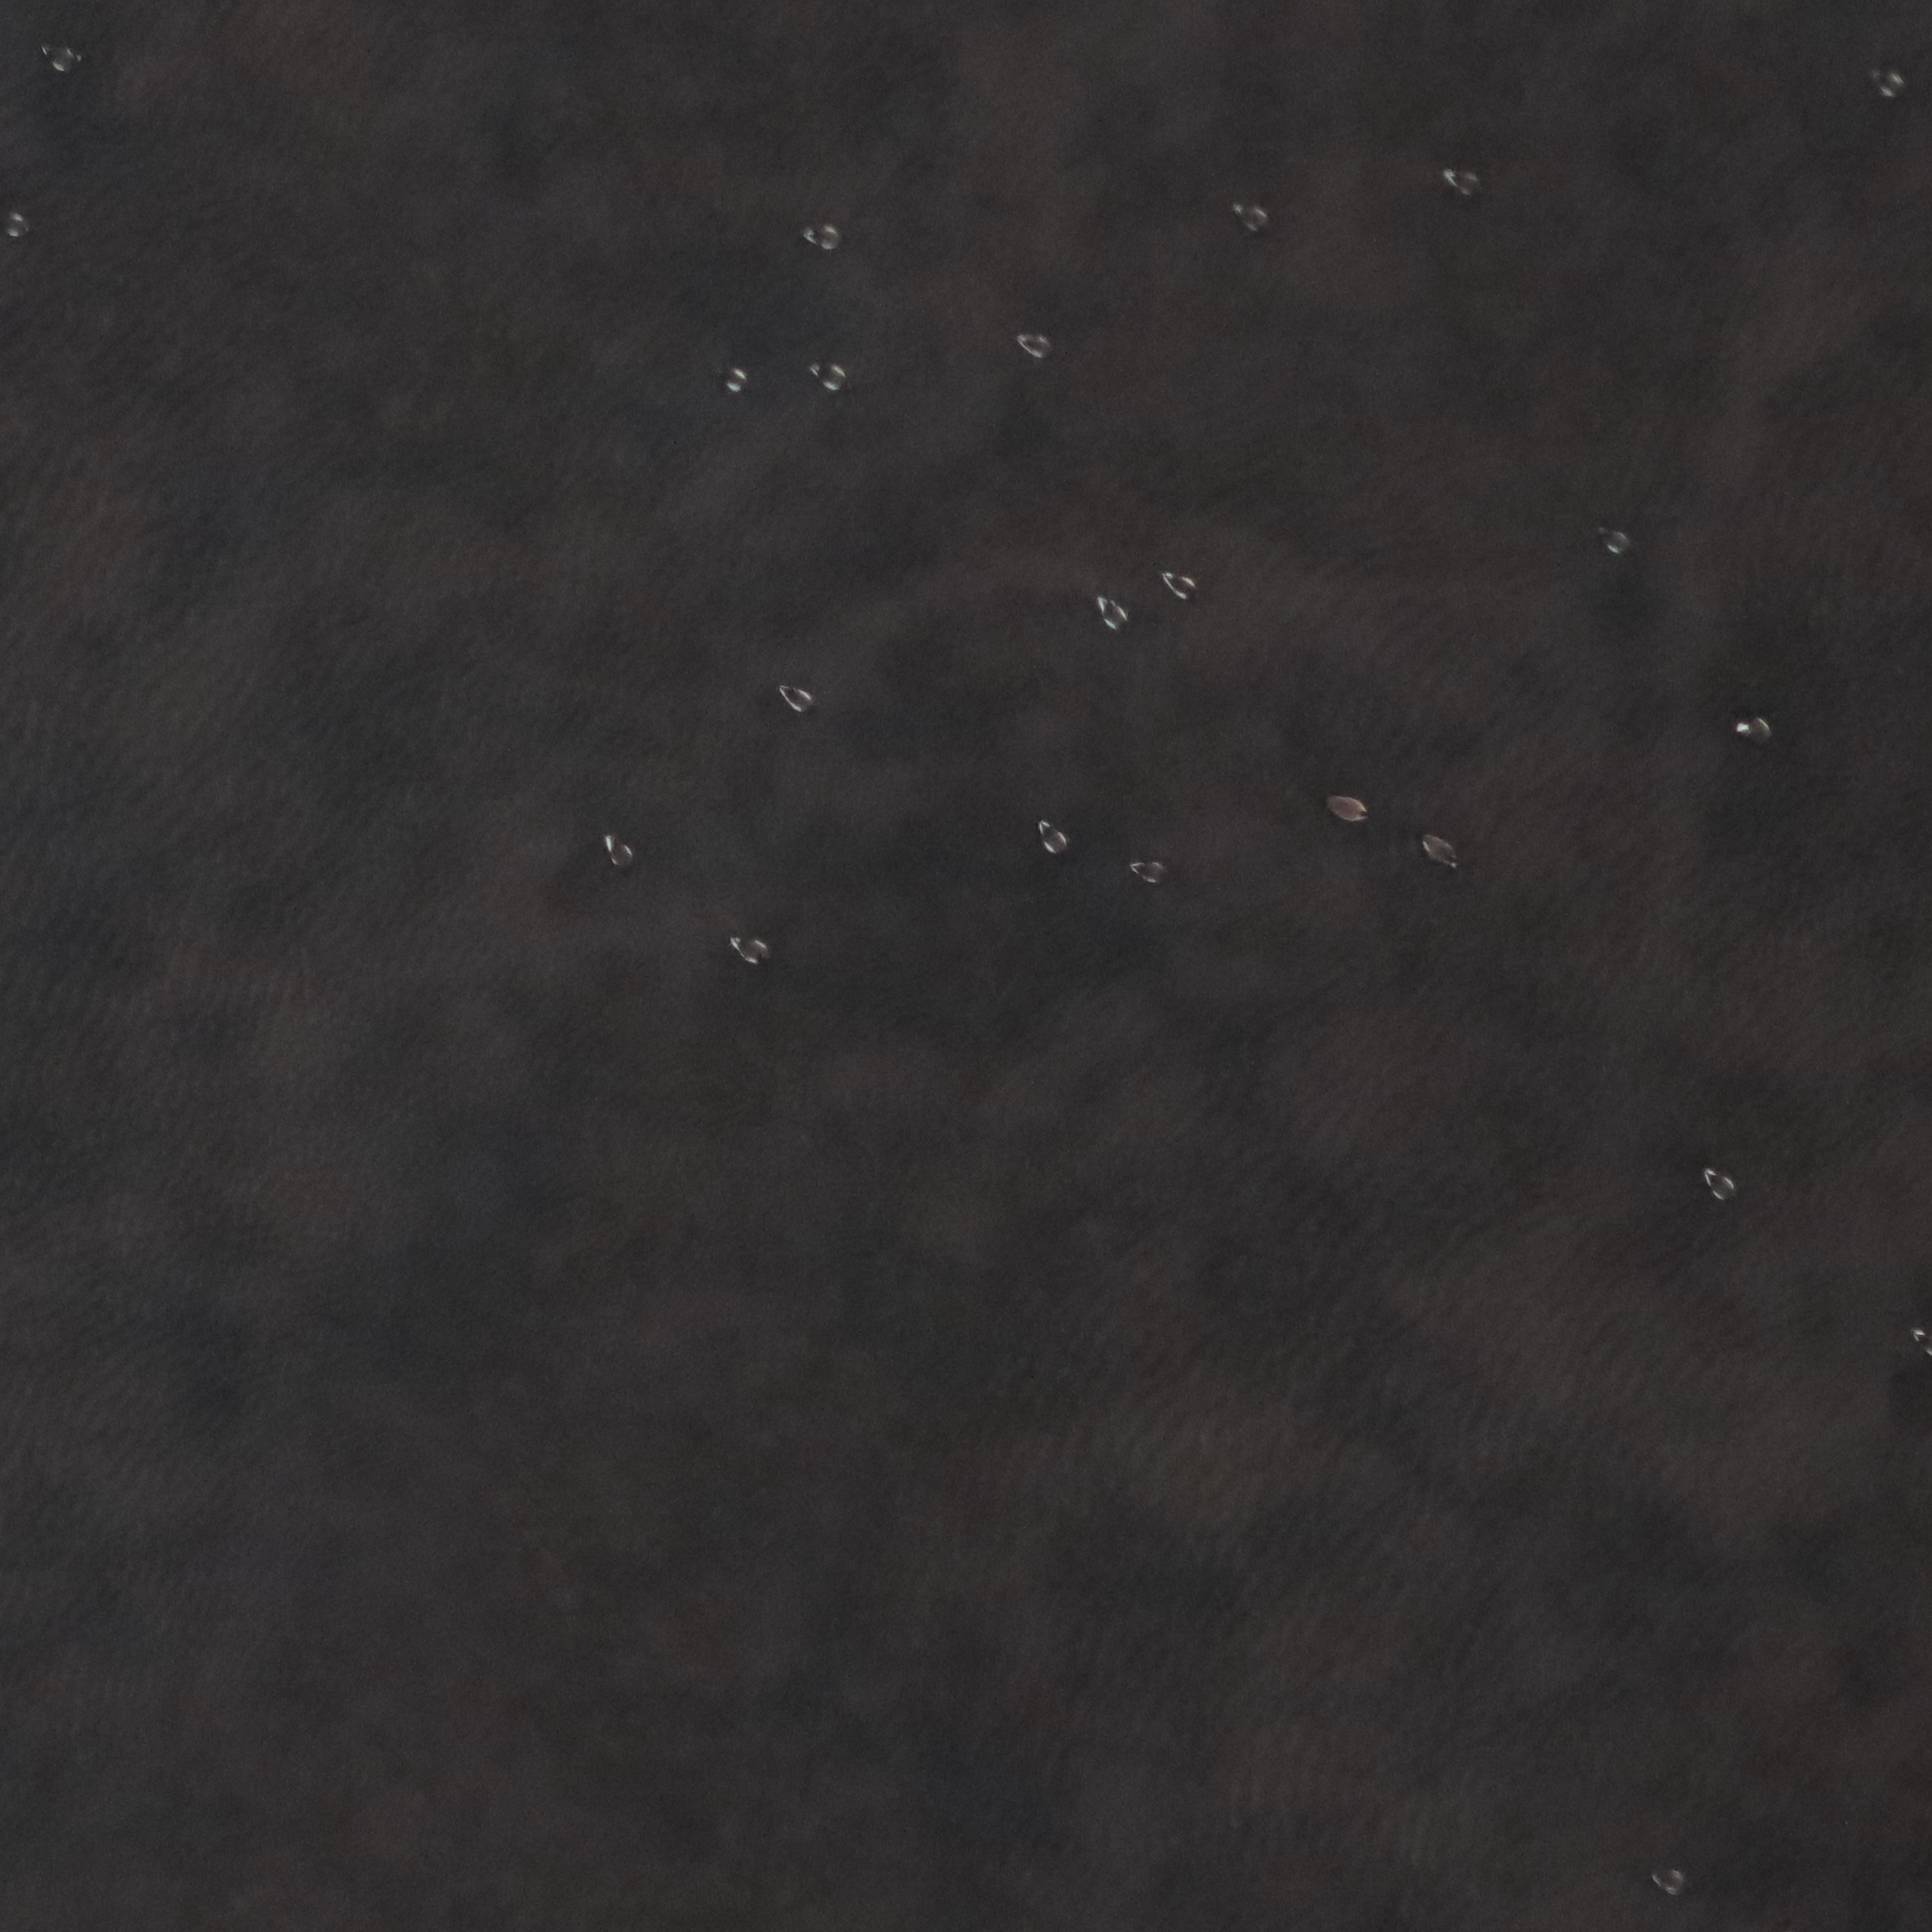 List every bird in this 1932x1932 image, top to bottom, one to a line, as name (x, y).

brant (62, 58)
brant (1888, 82)
brant (1462, 181)
brant (1251, 215)
brant (13, 223)
brant (824, 238)
brant (1034, 344)
brant (830, 375)
brant (736, 381)
brant (1616, 538)
brant (1180, 586)
brant (1111, 612)
brant (796, 698)
brant (1754, 727)
Canada goose (1352, 807)
brant (1053, 838)
brant (619, 852)
Canada goose (1439, 855)
brant (1150, 870)
brant (752, 949)
brant (1720, 1186)
brant (1930, 1343)
brant (1671, 1881)